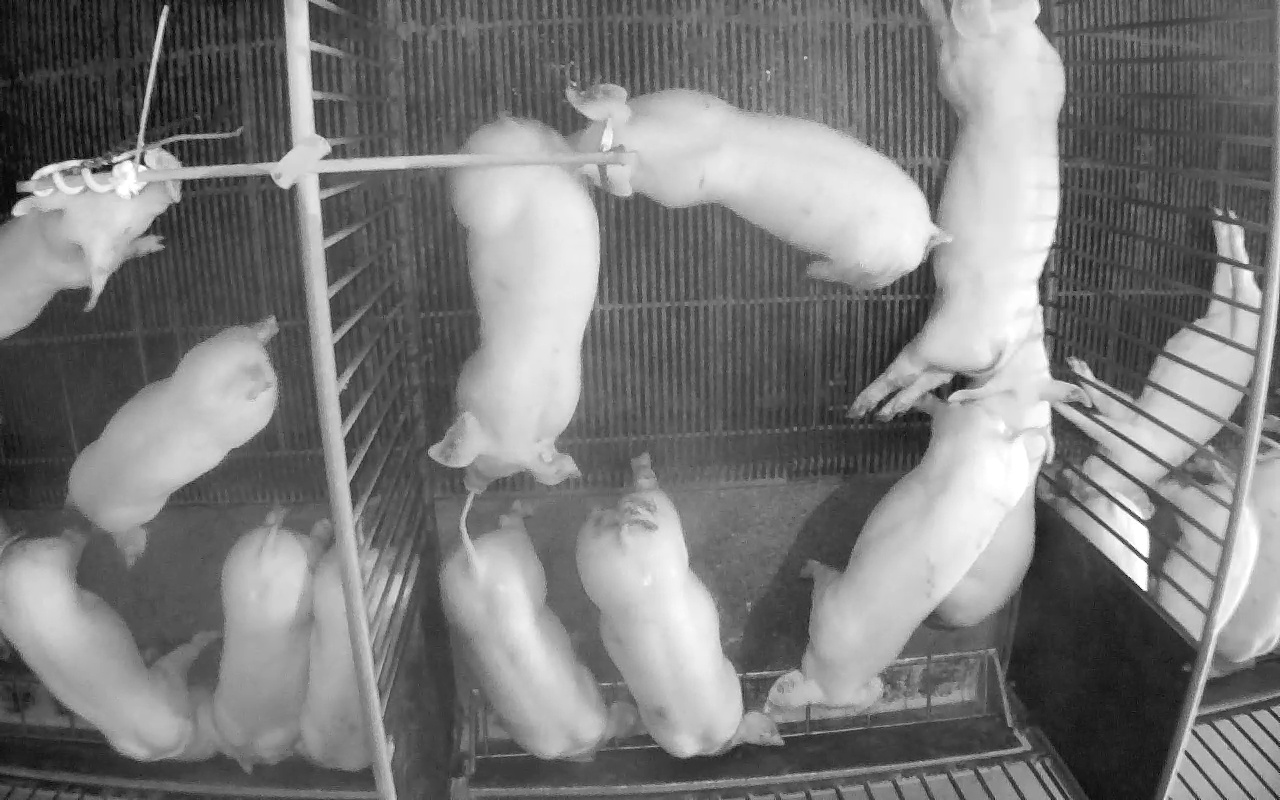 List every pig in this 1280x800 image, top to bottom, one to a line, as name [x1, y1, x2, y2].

pig [846, 0, 1064, 423]
pig [559, 80, 953, 291]
pig [426, 110, 600, 497]
pig [0, 172, 182, 340]
pig [1052, 207, 1265, 519]
pig [932, 304, 1095, 632]
pig [63, 313, 283, 570]
pig [767, 394, 1055, 712]
pig [1184, 445, 1278, 678]
pig [577, 453, 784, 758]
pig [1150, 459, 1260, 639]
pig [1036, 465, 1151, 594]
pig [438, 490, 648, 766]
pig [196, 501, 333, 774]
pig [296, 515, 419, 773]
pig [0, 531, 219, 763]